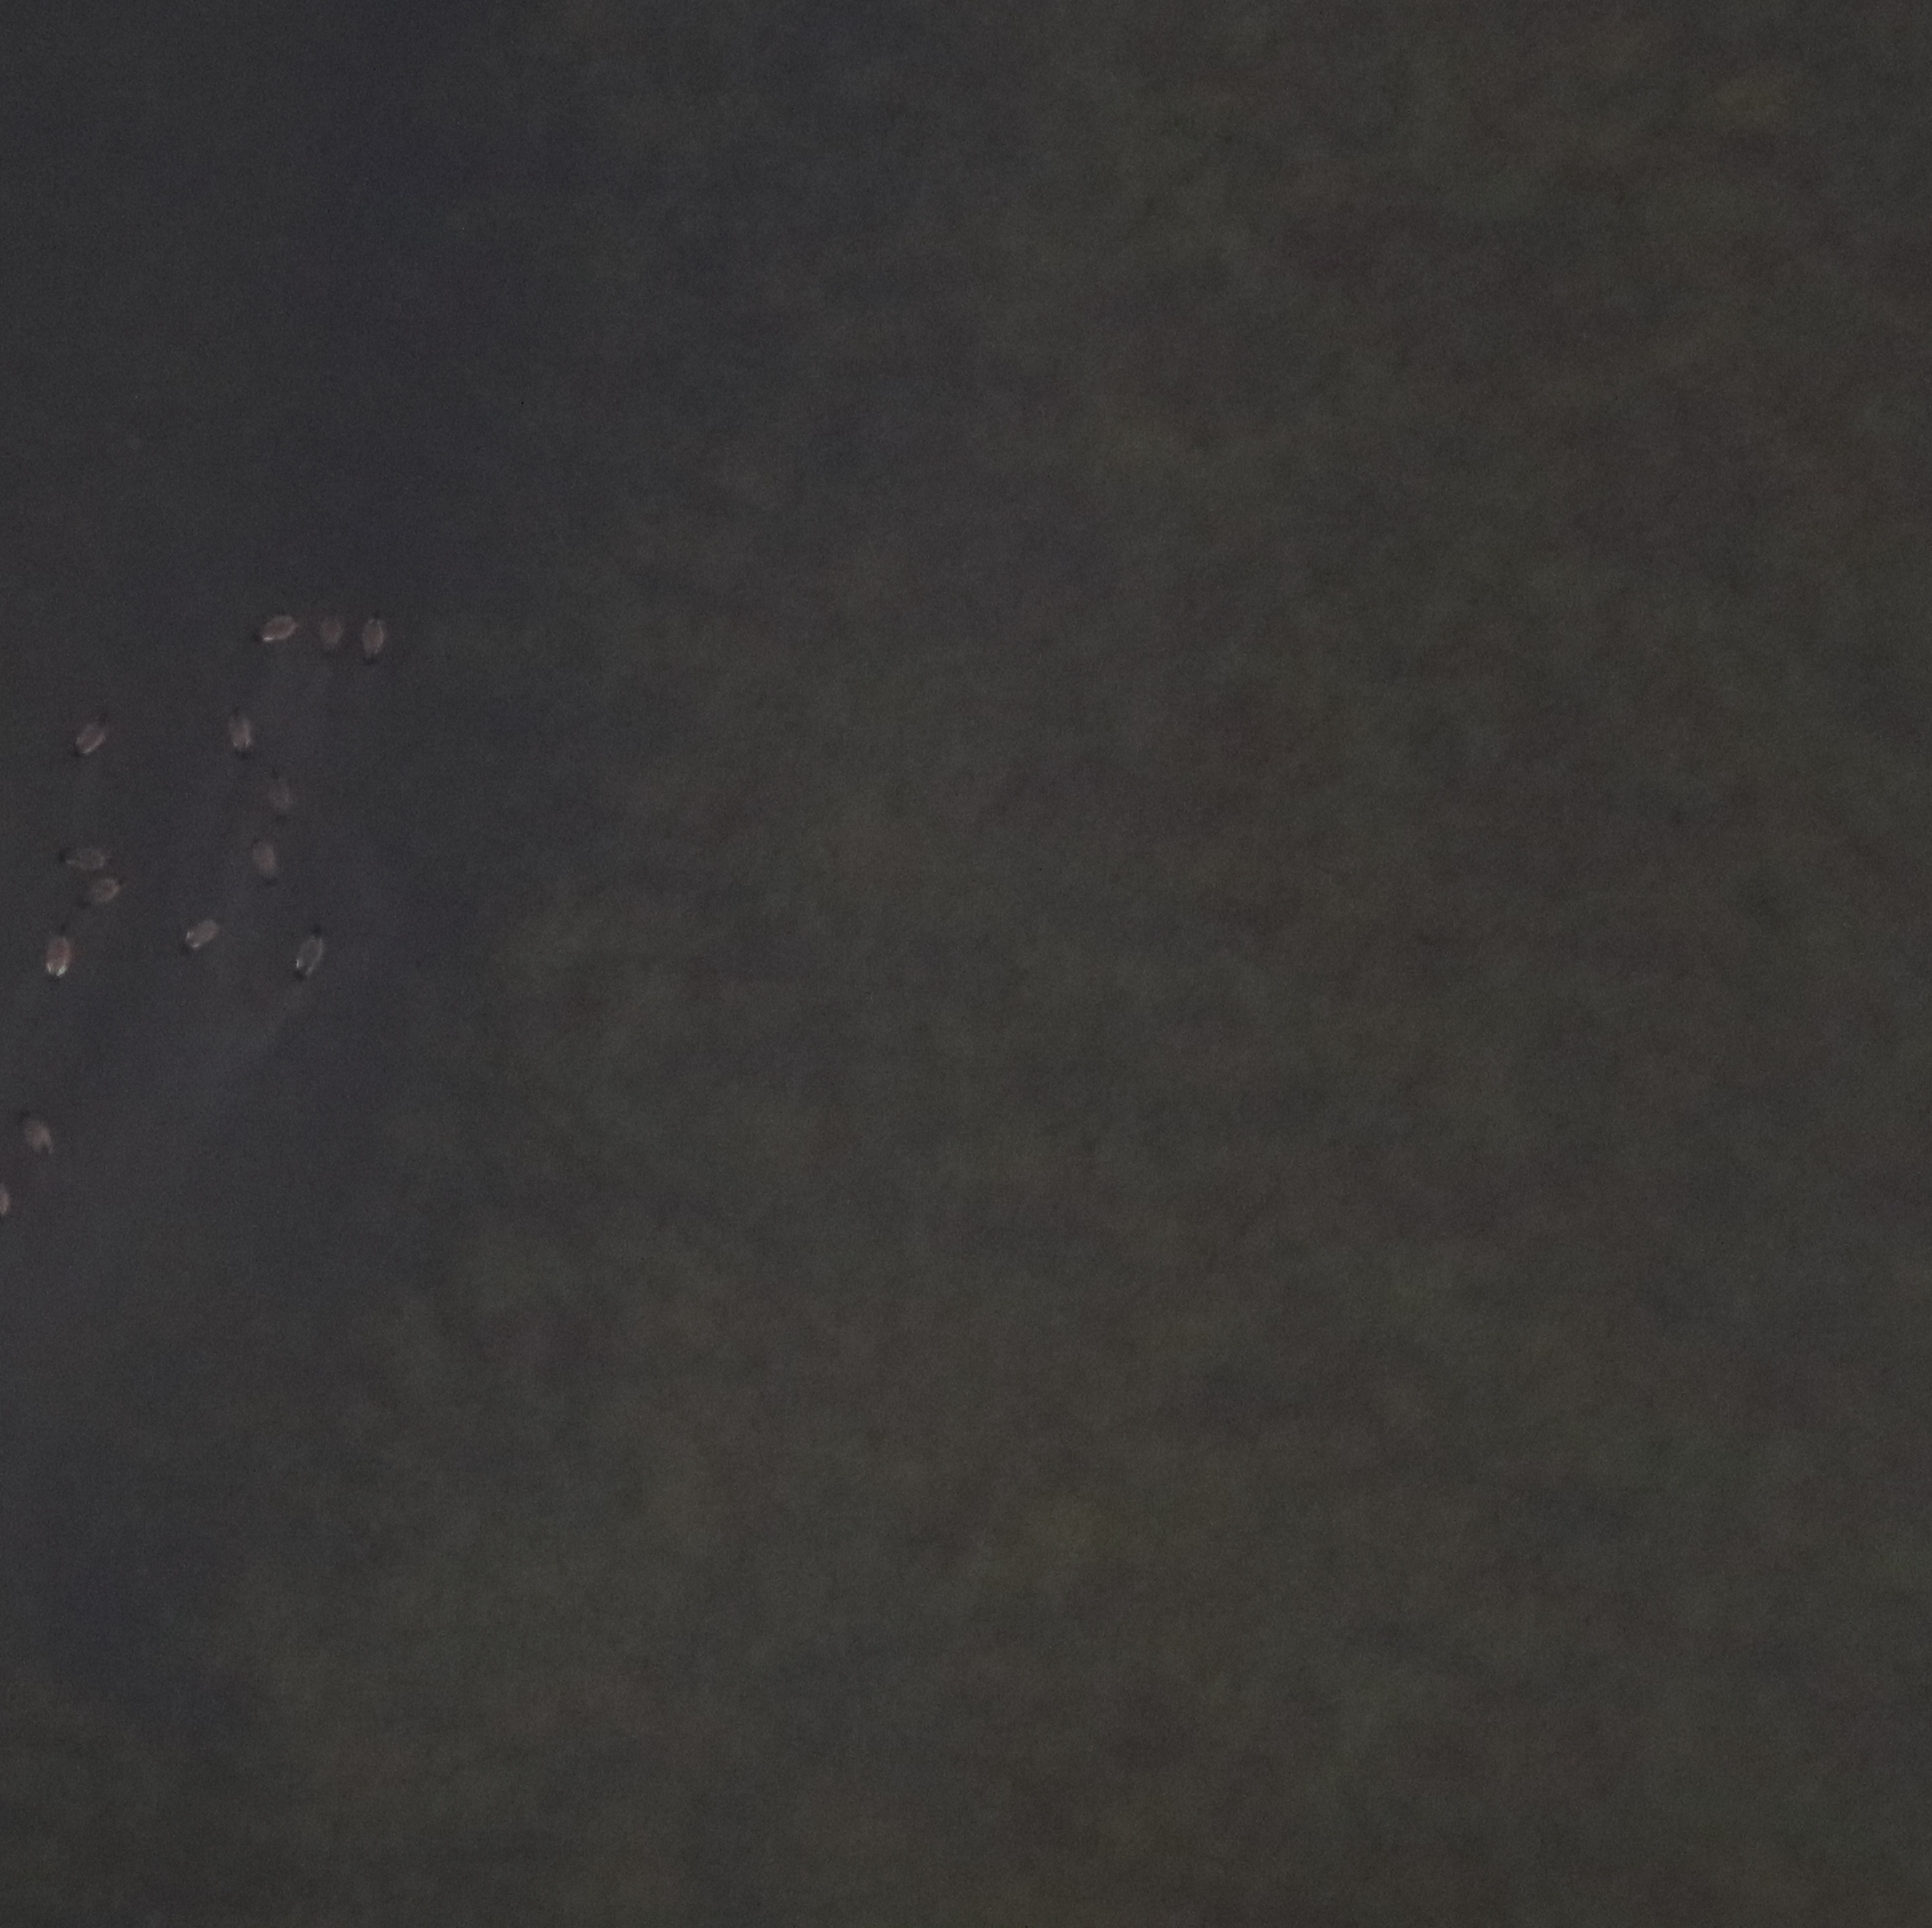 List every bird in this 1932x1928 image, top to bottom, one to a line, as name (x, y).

Canada goose (280, 630)
Canada goose (329, 634)
Canada goose (373, 637)
Canada goose (240, 733)
Canada goose (91, 737)
Canada goose (278, 791)
Canada goose (87, 859)
Canada goose (262, 861)
Canada goose (100, 893)
Canada goose (200, 934)
Canada goose (58, 954)
Canada goose (308, 955)
Canada goose (37, 1136)